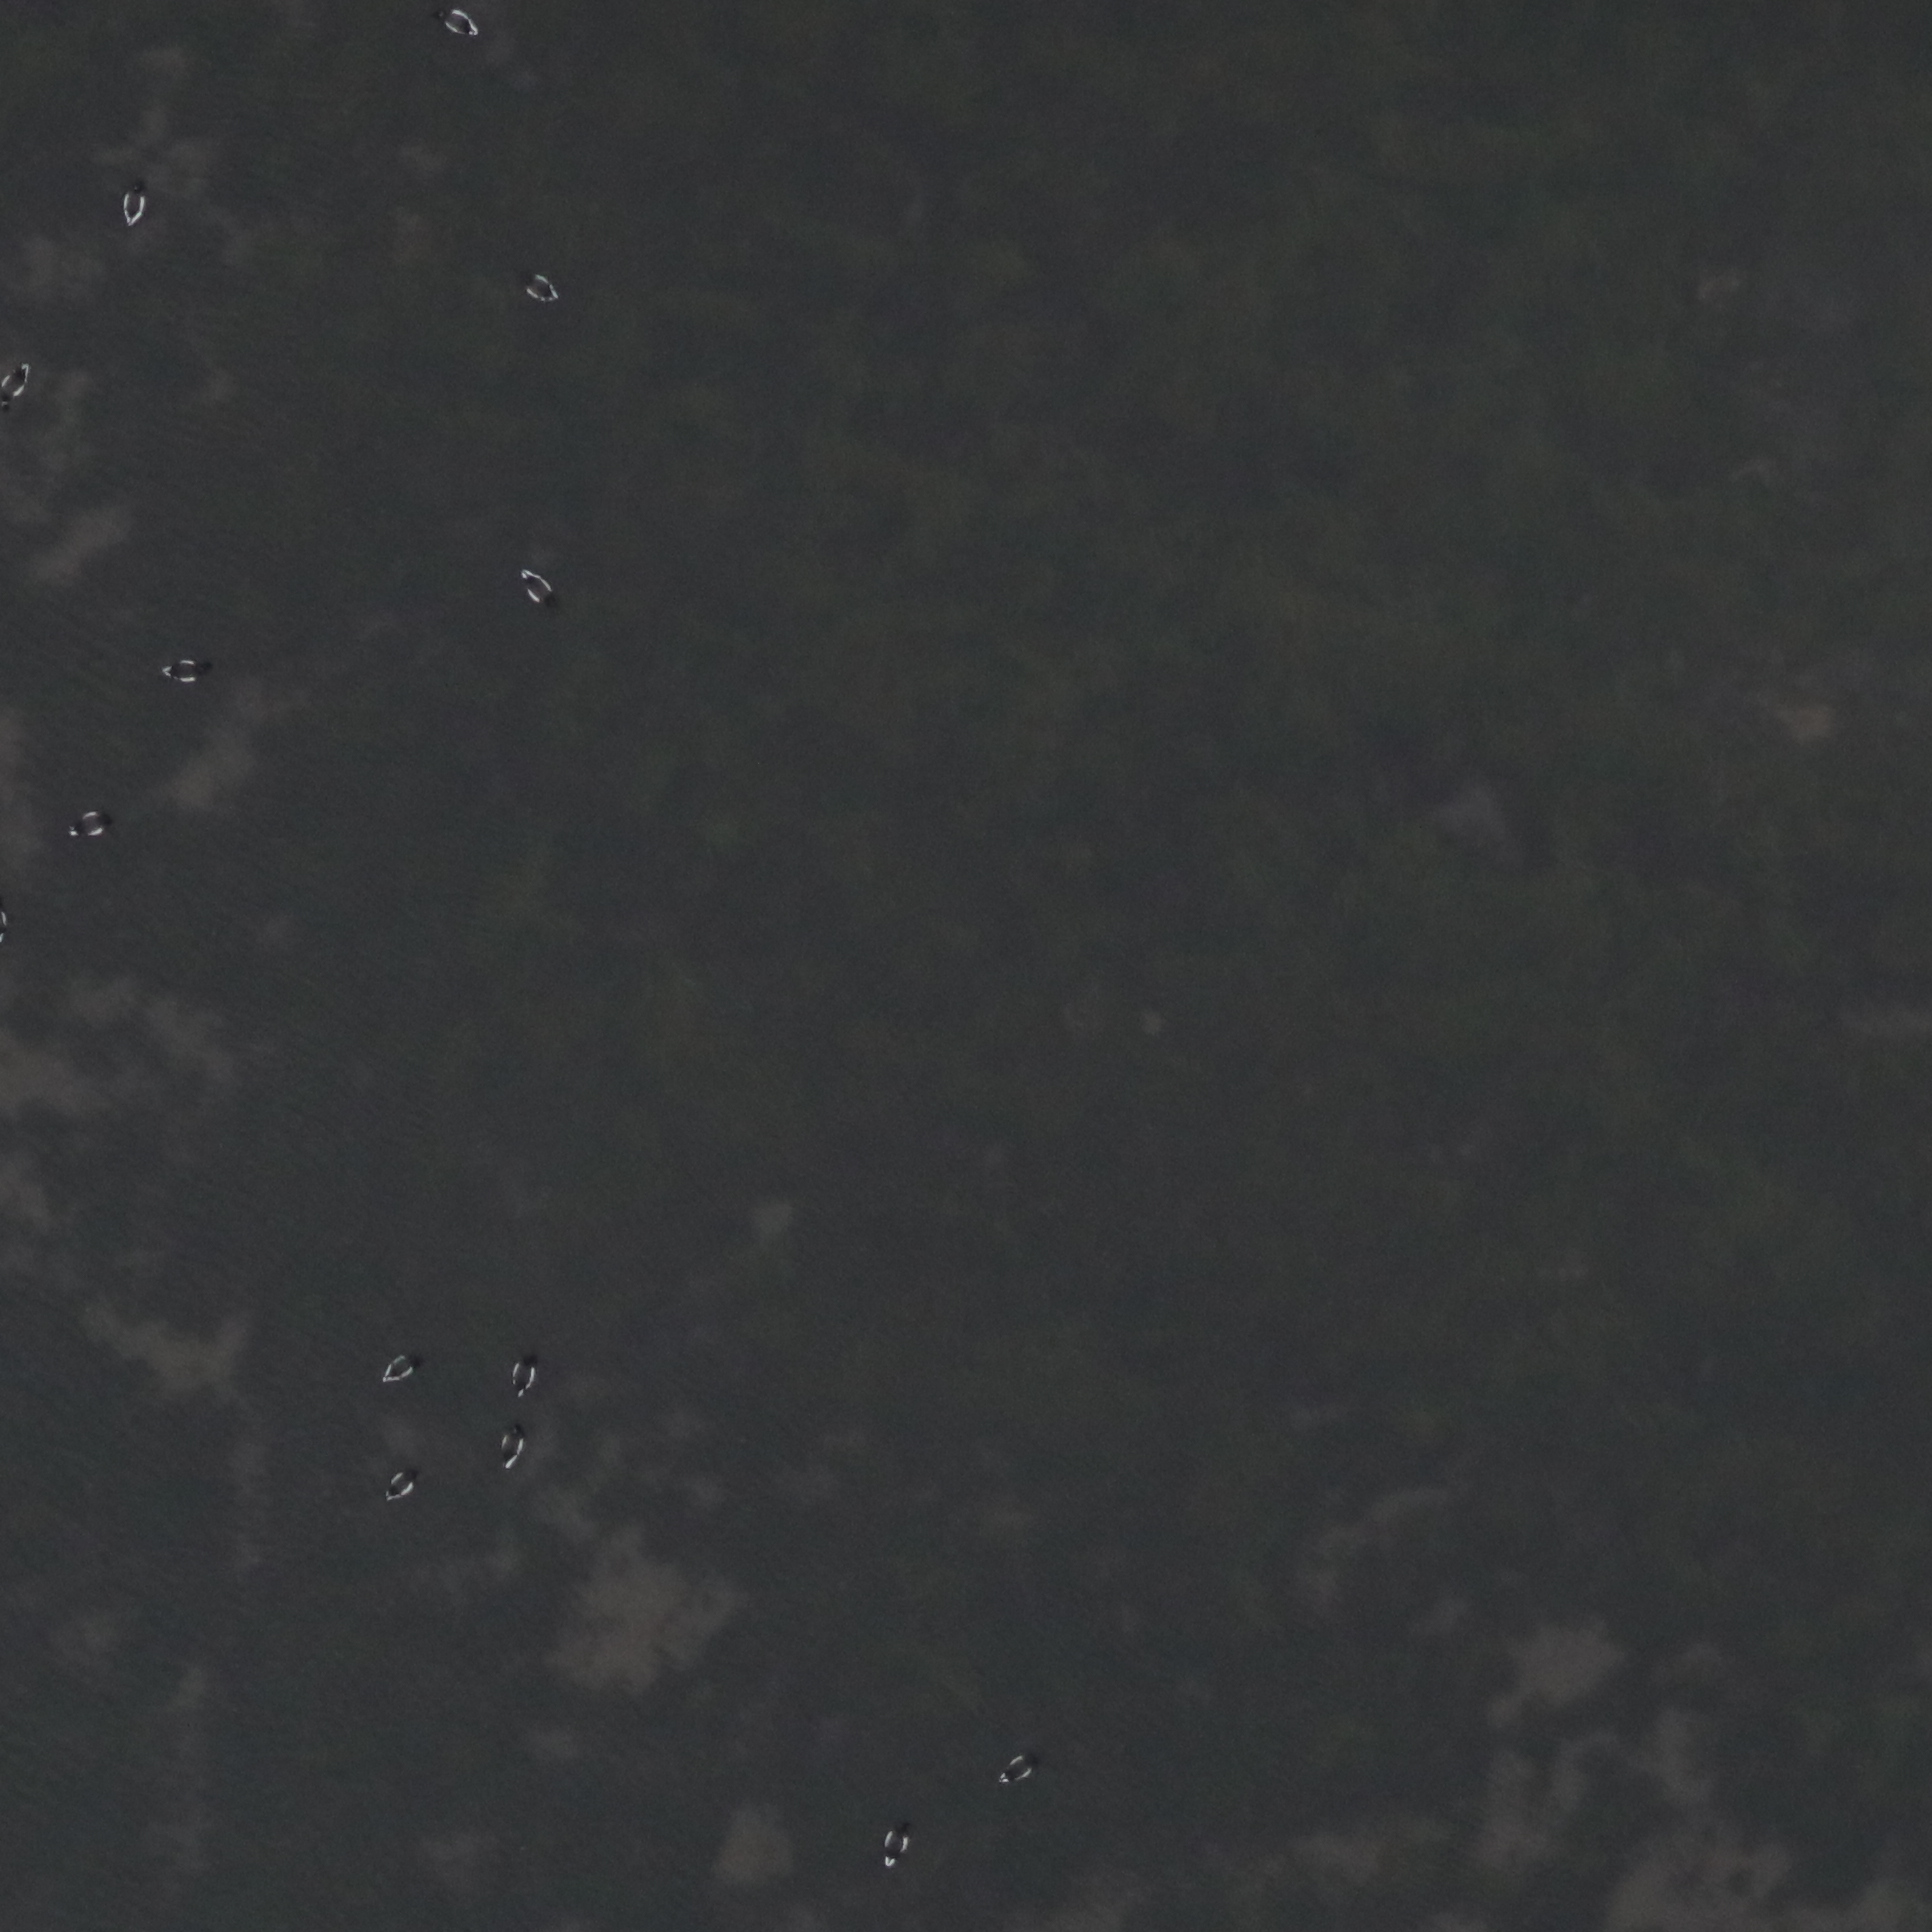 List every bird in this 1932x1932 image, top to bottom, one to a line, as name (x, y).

brant (457, 21)
brant (133, 205)
brant (542, 289)
brant (13, 386)
brant (539, 589)
brant (186, 671)
brant (91, 825)
brant (401, 1367)
brant (525, 1373)
brant (513, 1447)
brant (401, 1484)
brant (1018, 1769)
brant (897, 1845)